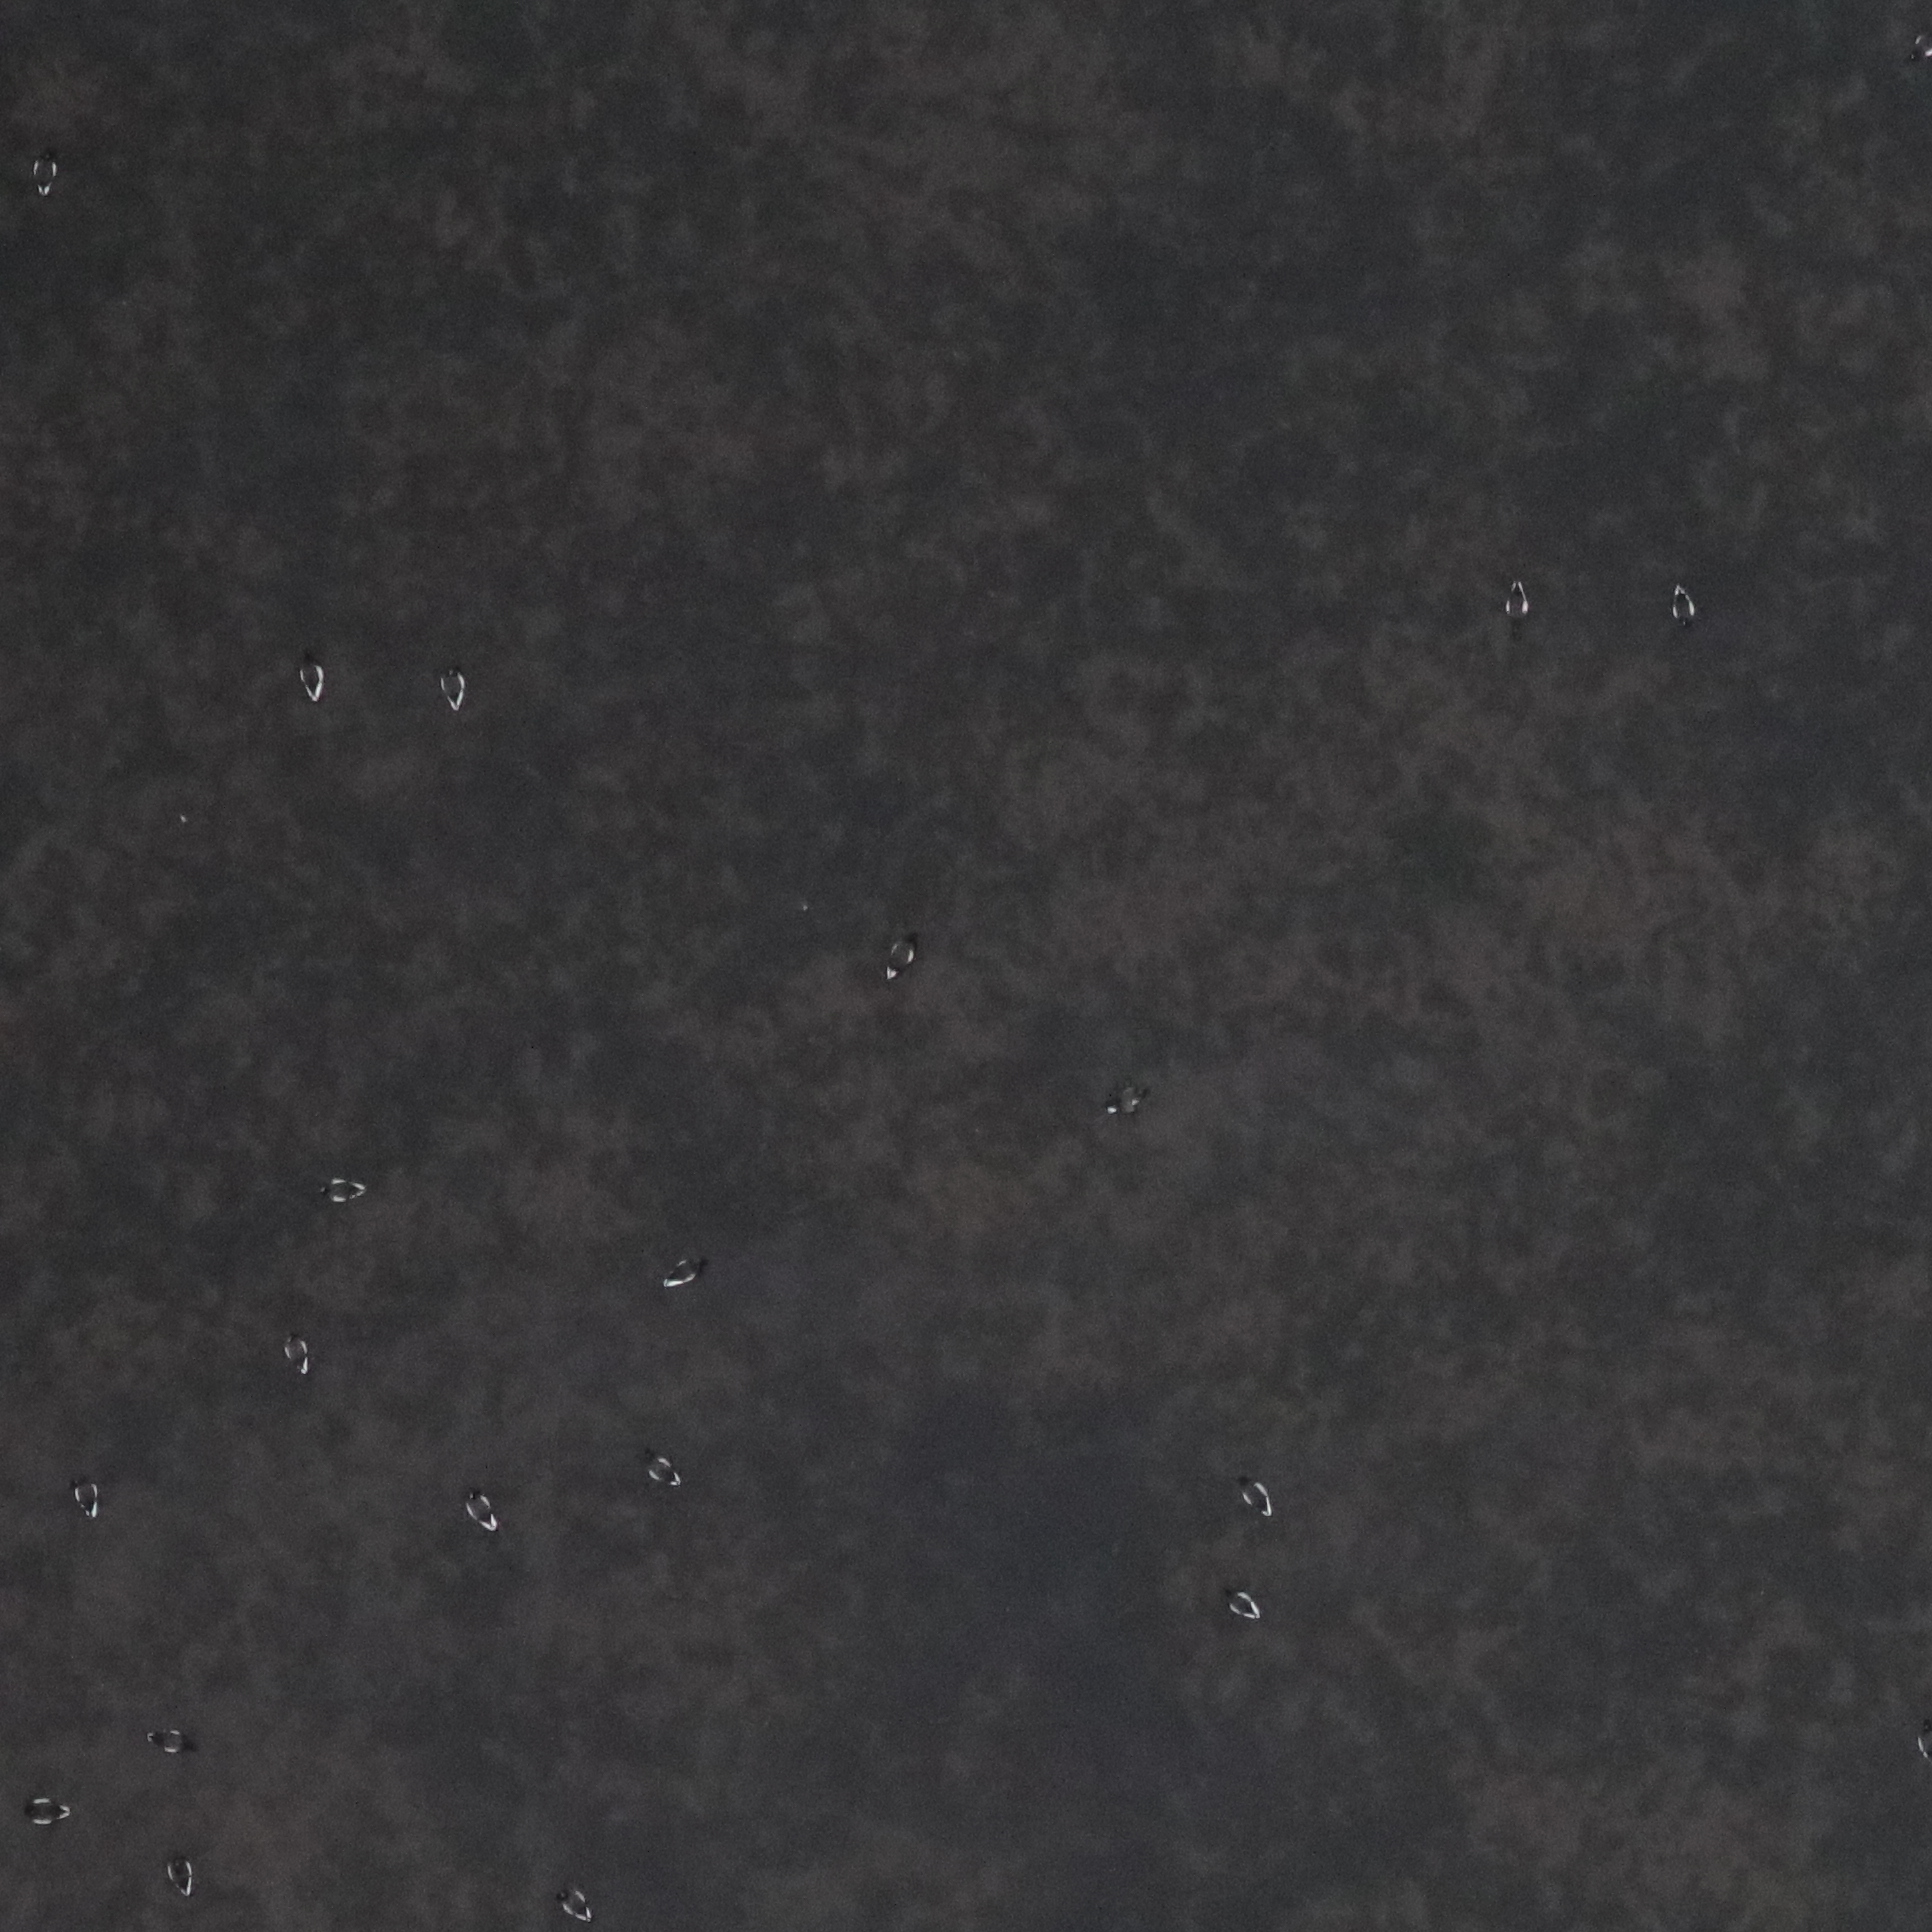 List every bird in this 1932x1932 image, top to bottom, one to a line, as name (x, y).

brant (1927, 41)
brant (45, 172)
brant (1518, 601)
brant (1684, 606)
brant (311, 678)
brant (452, 687)
brant (903, 955)
brant (1123, 1102)
brant (342, 1190)
brant (682, 1273)
brant (297, 1353)
brant (663, 1470)
brant (87, 1498)
brant (1257, 1498)
brant (481, 1510)
brant (1243, 1604)
brant (172, 1742)
brant (1930, 1745)
brant (45, 1811)
brant (180, 1875)
brant (575, 1903)